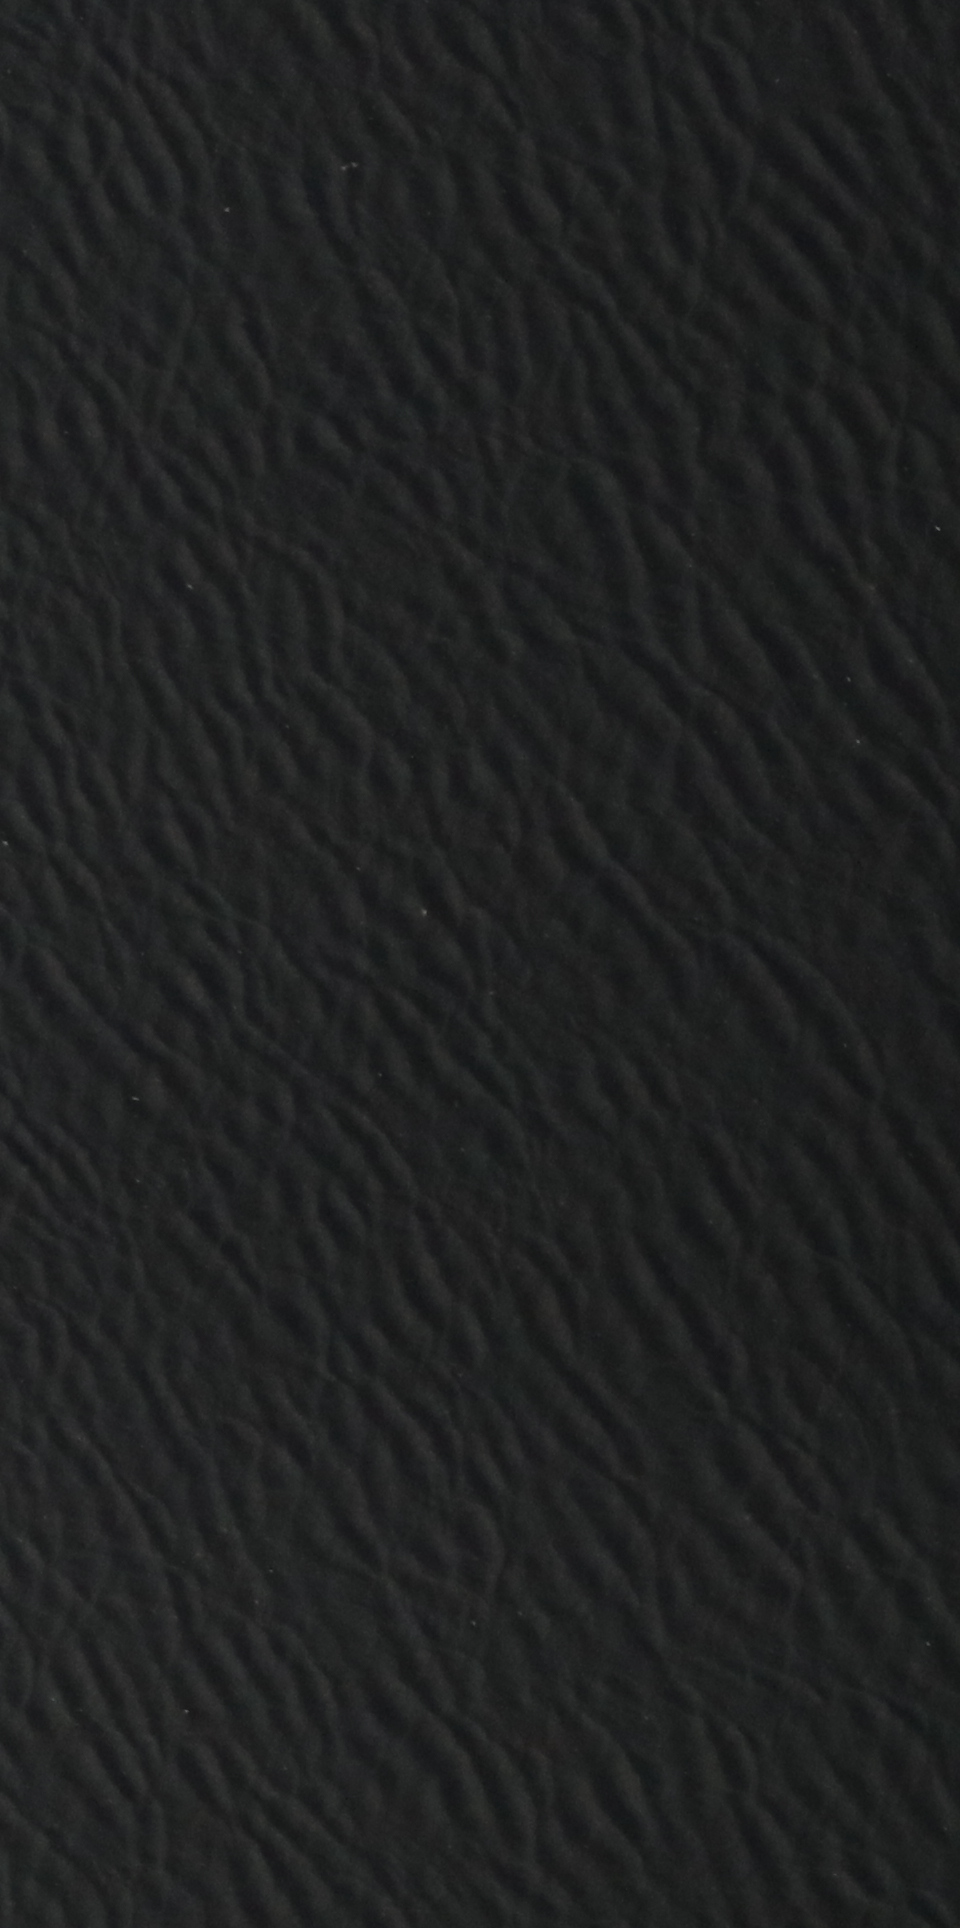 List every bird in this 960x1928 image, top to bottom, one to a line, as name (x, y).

None